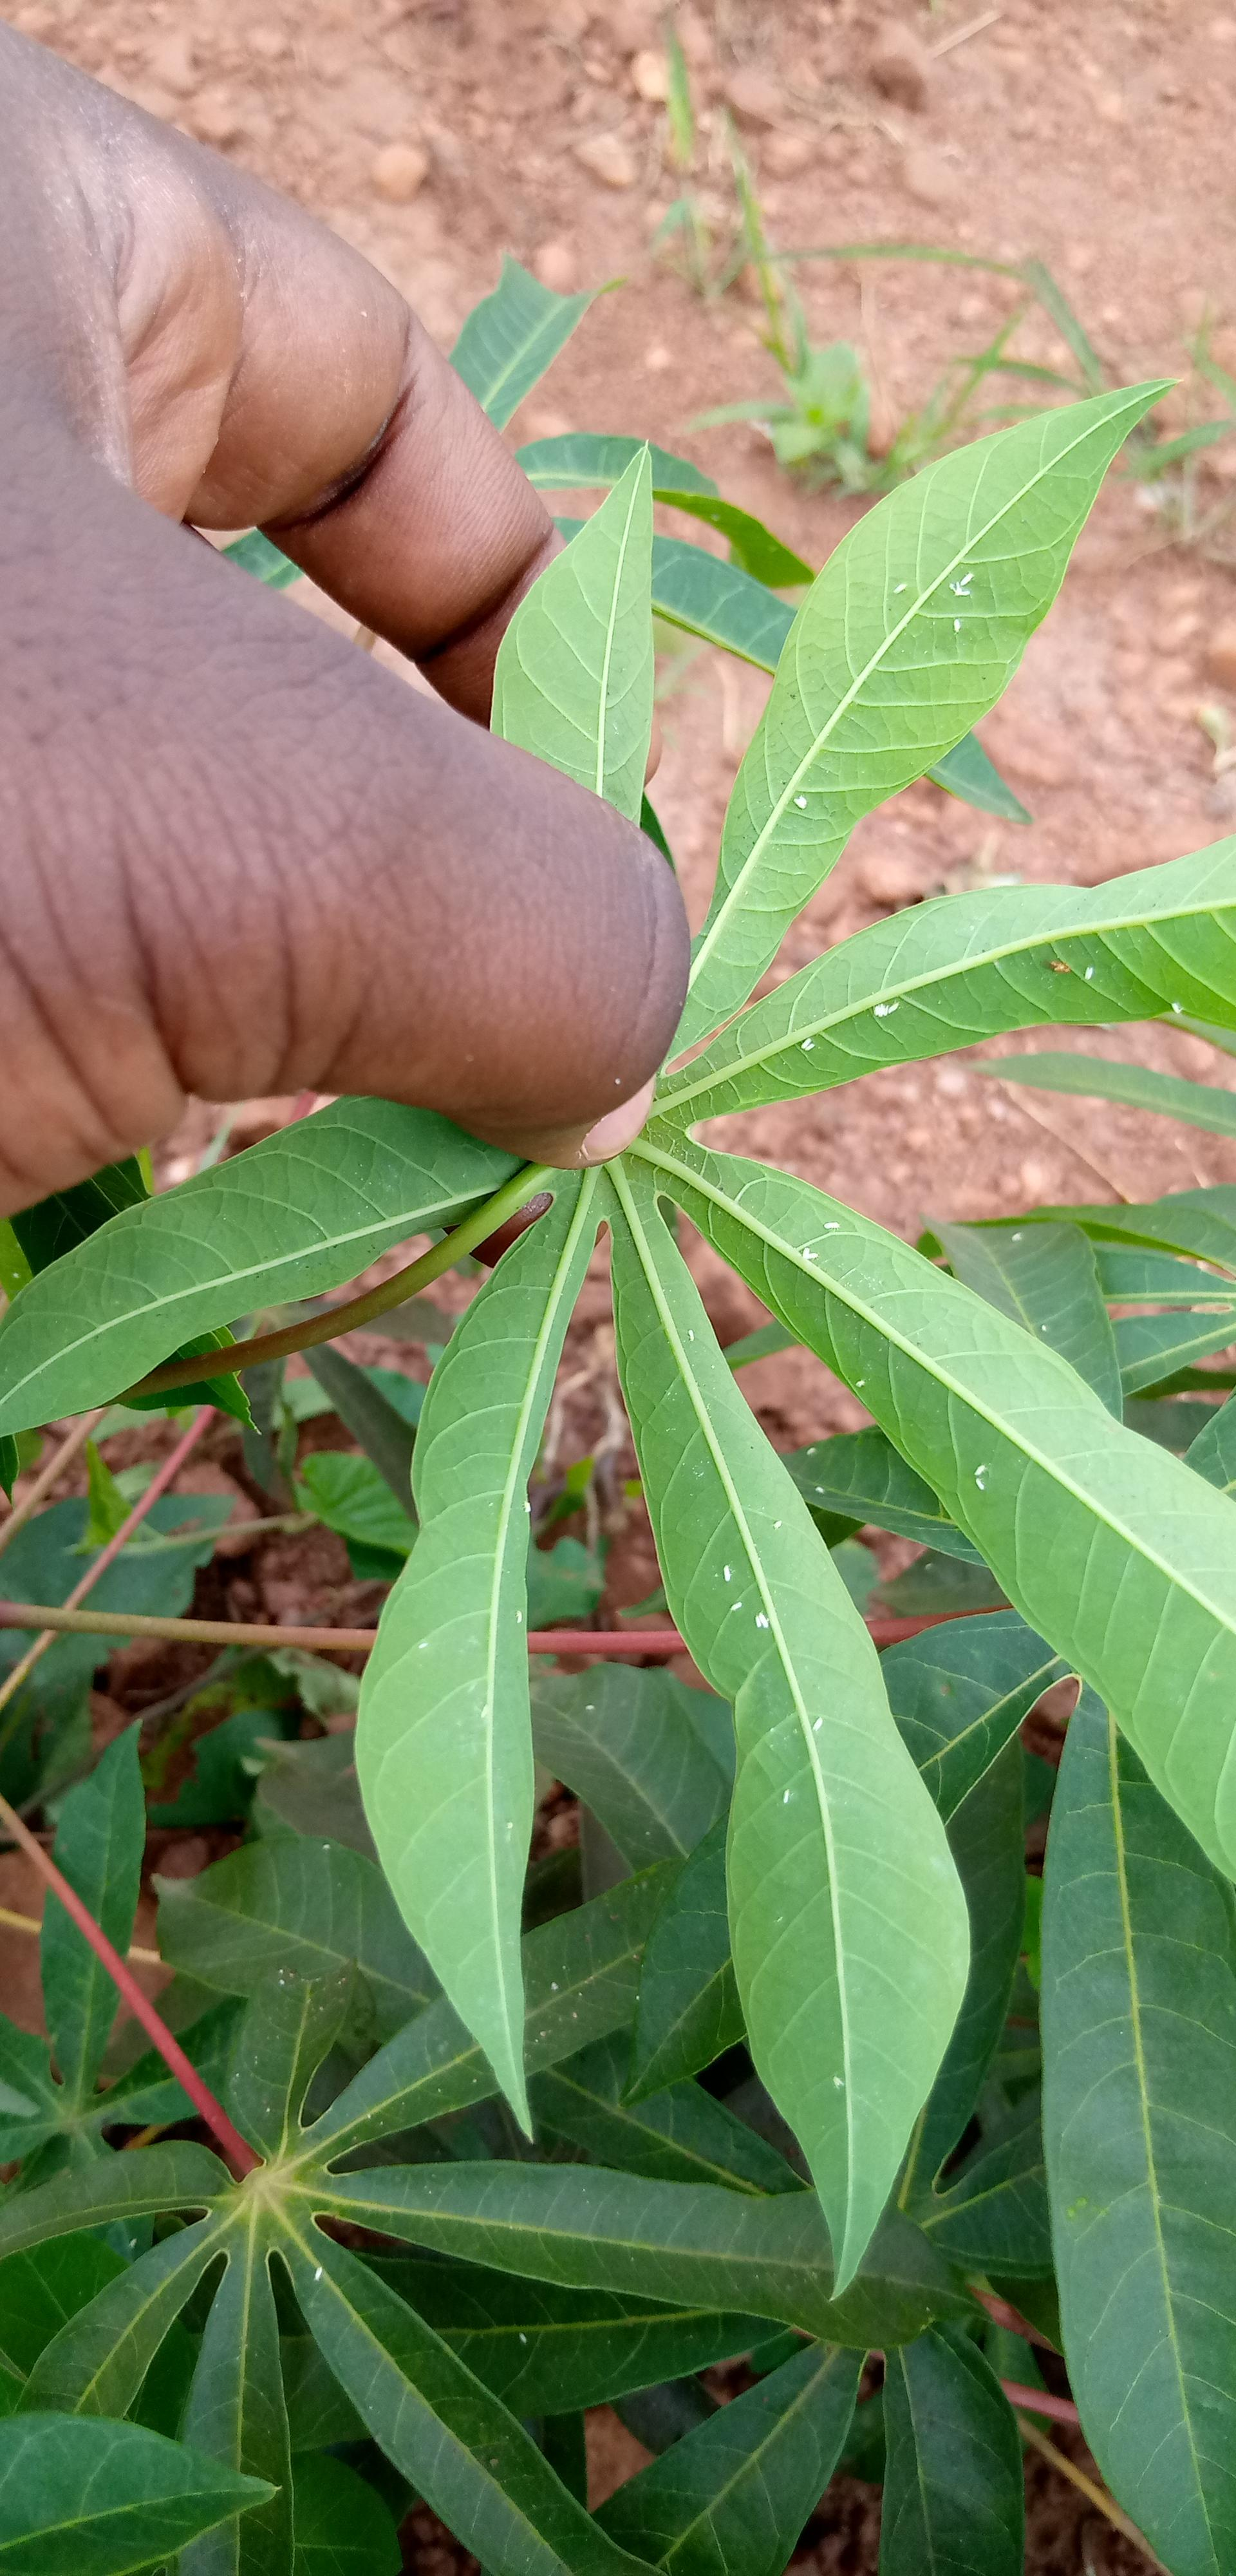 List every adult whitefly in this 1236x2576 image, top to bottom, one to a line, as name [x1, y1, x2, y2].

whitefly [959, 571, 977, 586]
whitefly [948, 579, 972, 598]
whitefly [890, 581, 910, 595]
whitefly [951, 618, 962, 636]
whitefly [798, 795, 808, 806]
whitefly [792, 797, 806, 810]
whitefly [1081, 965, 1096, 982]
whitefly [888, 1001, 900, 1016]
whitefly [1168, 1001, 1184, 1014]
whitefly [878, 1003, 884, 1019]
whitefly [883, 1003, 888, 1018]
whitefly [874, 1004, 879, 1018]
whitefly [800, 1037, 812, 1051]
whitefly [805, 1042, 816, 1053]
whitefly [821, 1220, 841, 1231]
whitefly [802, 1247, 810, 1260]
whitefly [807, 1252, 819, 1262]
whitefly [686, 1327, 697, 1343]
whitefly [854, 1378, 866, 1389]
whitefly [805, 1444, 819, 1457]
whitefly [972, 1463, 988, 1477]
whitefly [973, 1477, 989, 1492]
whitefly [813, 1484, 826, 1496]
whitefly [522, 1500, 534, 1514]
whitefly [770, 1518, 785, 1531]
whitefly [721, 1562, 735, 1584]
whitefly [726, 1600, 744, 1613]
whitefly [513, 1607, 525, 1625]
whitefly [757, 1611, 771, 1629]
whitefly [754, 1614, 762, 1630]
whitefly [417, 1641, 431, 1650]
whitefly [479, 1701, 490, 1719]
whitefly [810, 1715, 826, 1734]
whitefly [780, 1788, 794, 1806]
whitefly [831, 2074, 847, 2092]
whitefly [312, 2264, 325, 2284]
whitefly [518, 2331, 530, 2346]